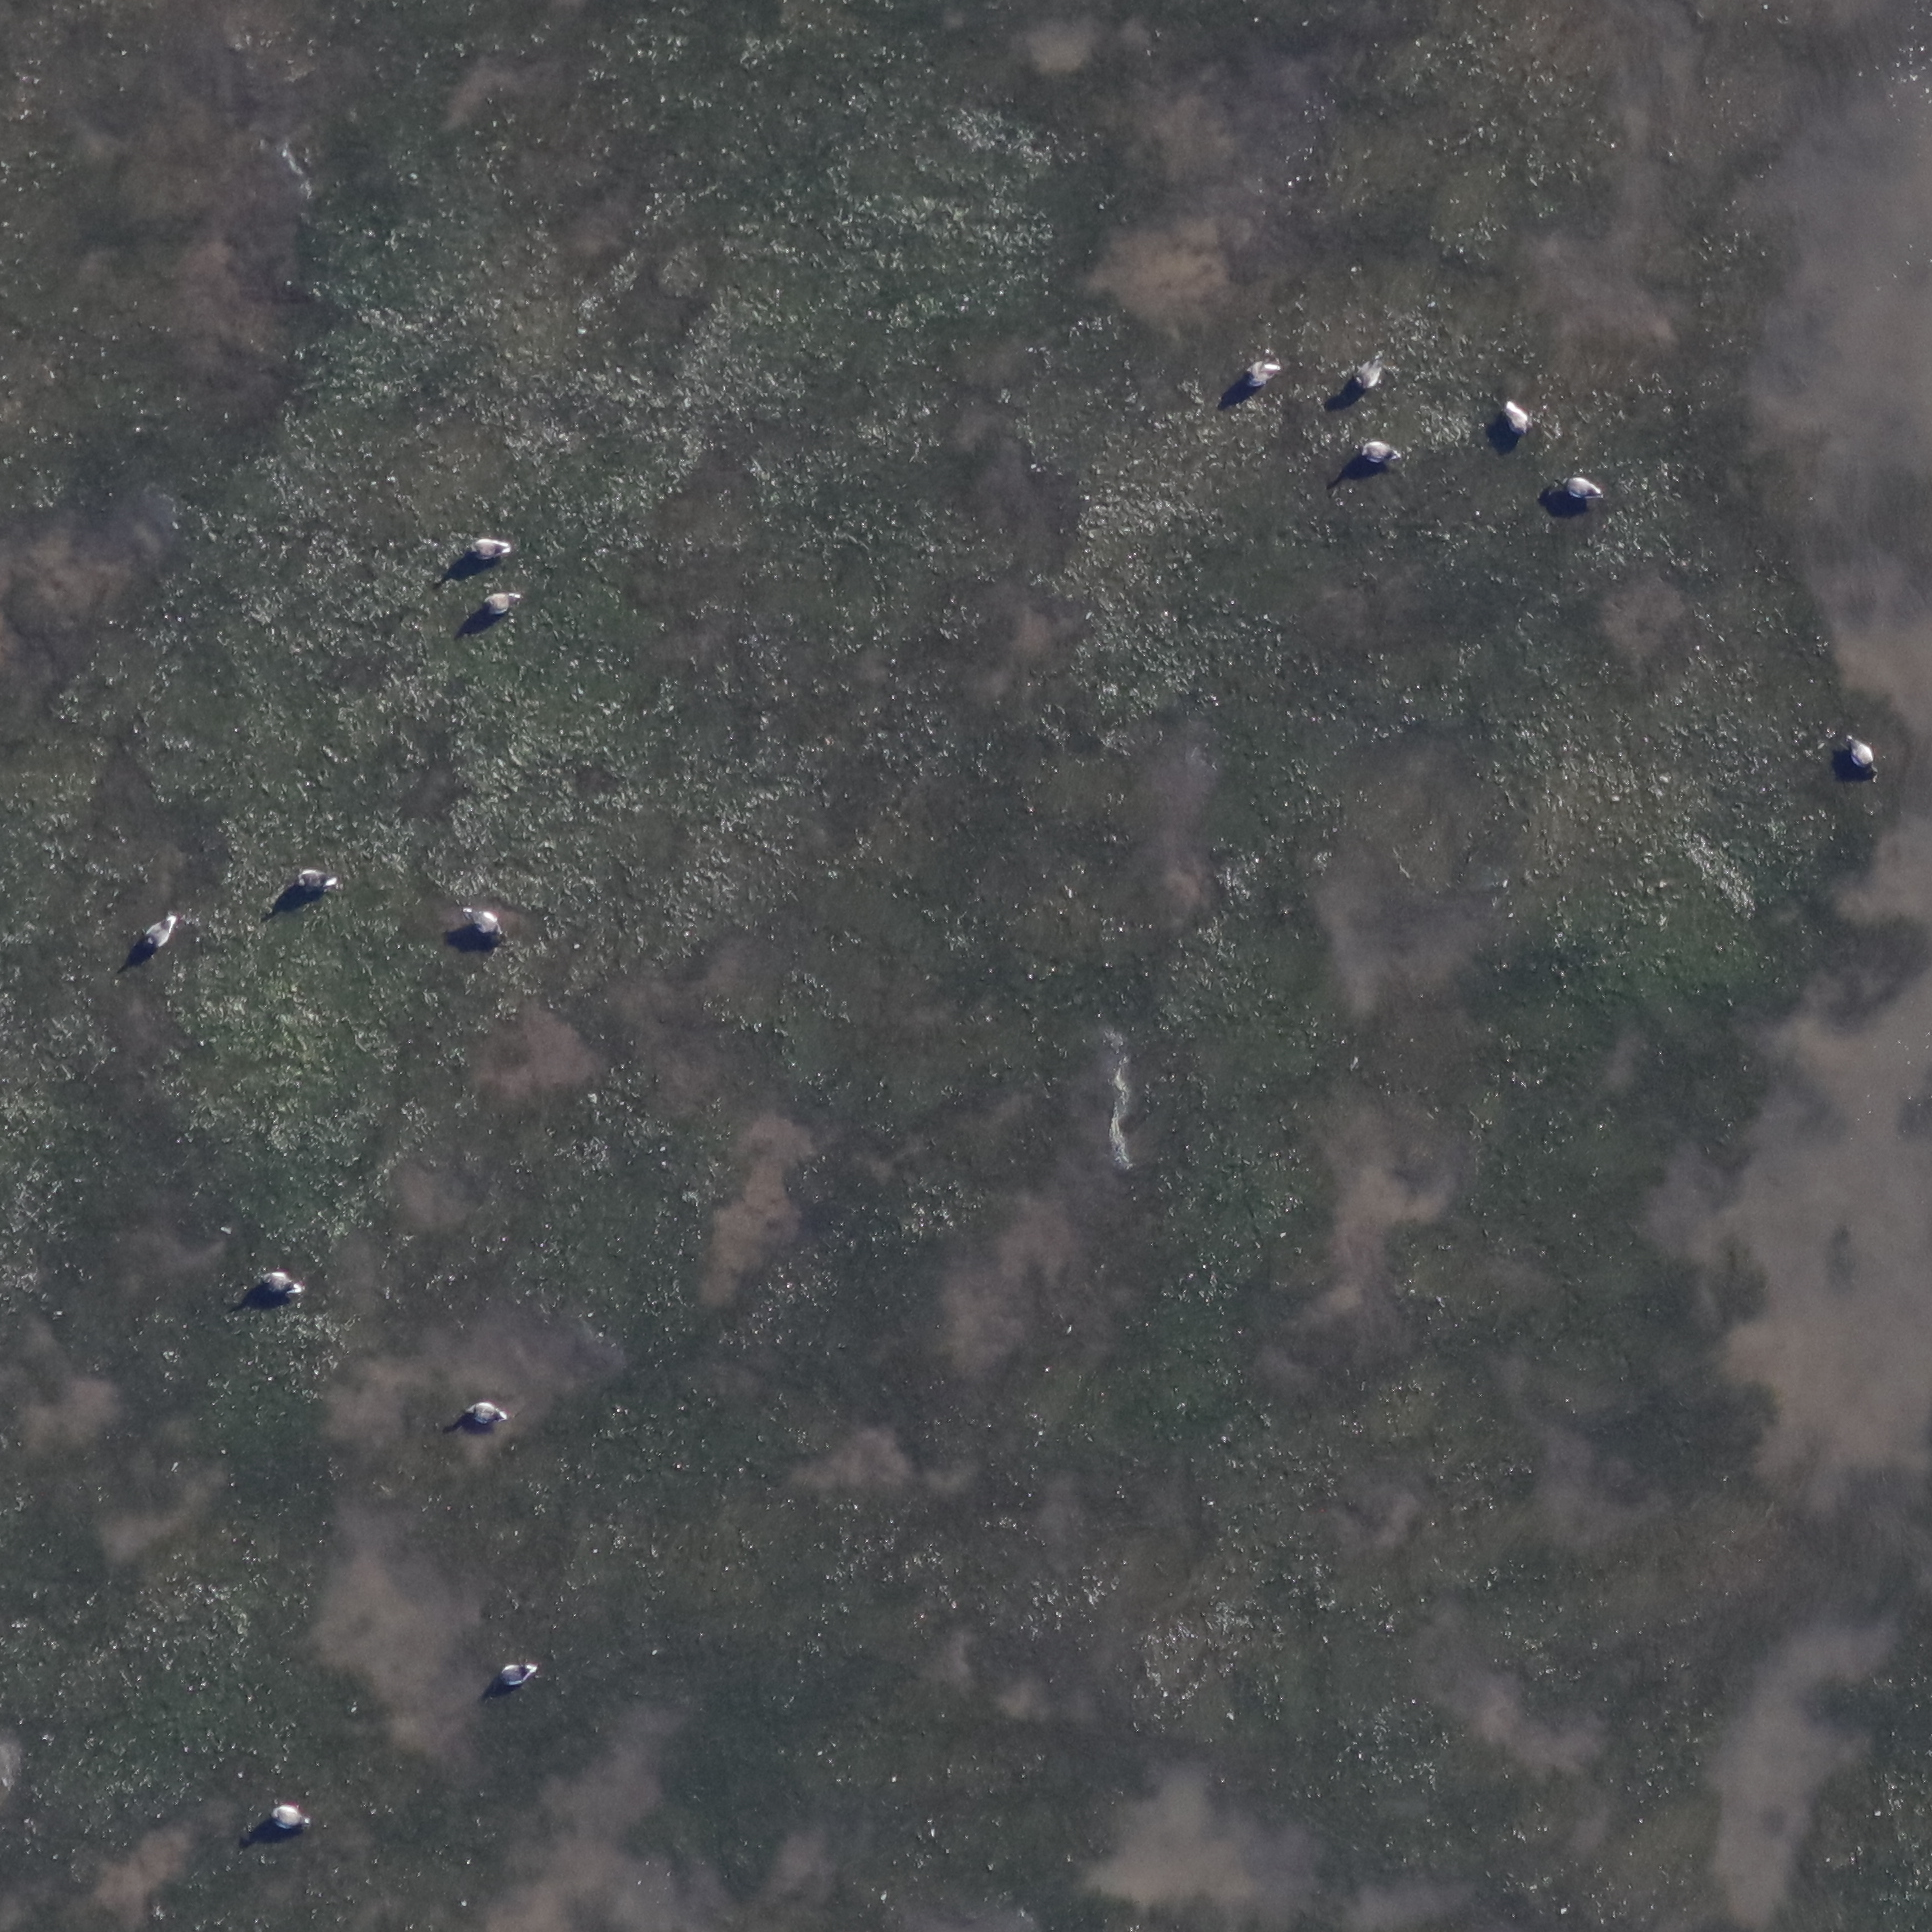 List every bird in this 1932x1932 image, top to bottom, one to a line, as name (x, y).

brant (1256, 374)
brant (1369, 378)
brant (1519, 422)
brant (1381, 454)
brant (1582, 488)
brant (487, 548)
brant (498, 602)
brant (1863, 754)
brant (316, 880)
brant (487, 924)
brant (159, 933)
brant (280, 1282)
brant (485, 1414)
brant (514, 1674)
brant (288, 1817)